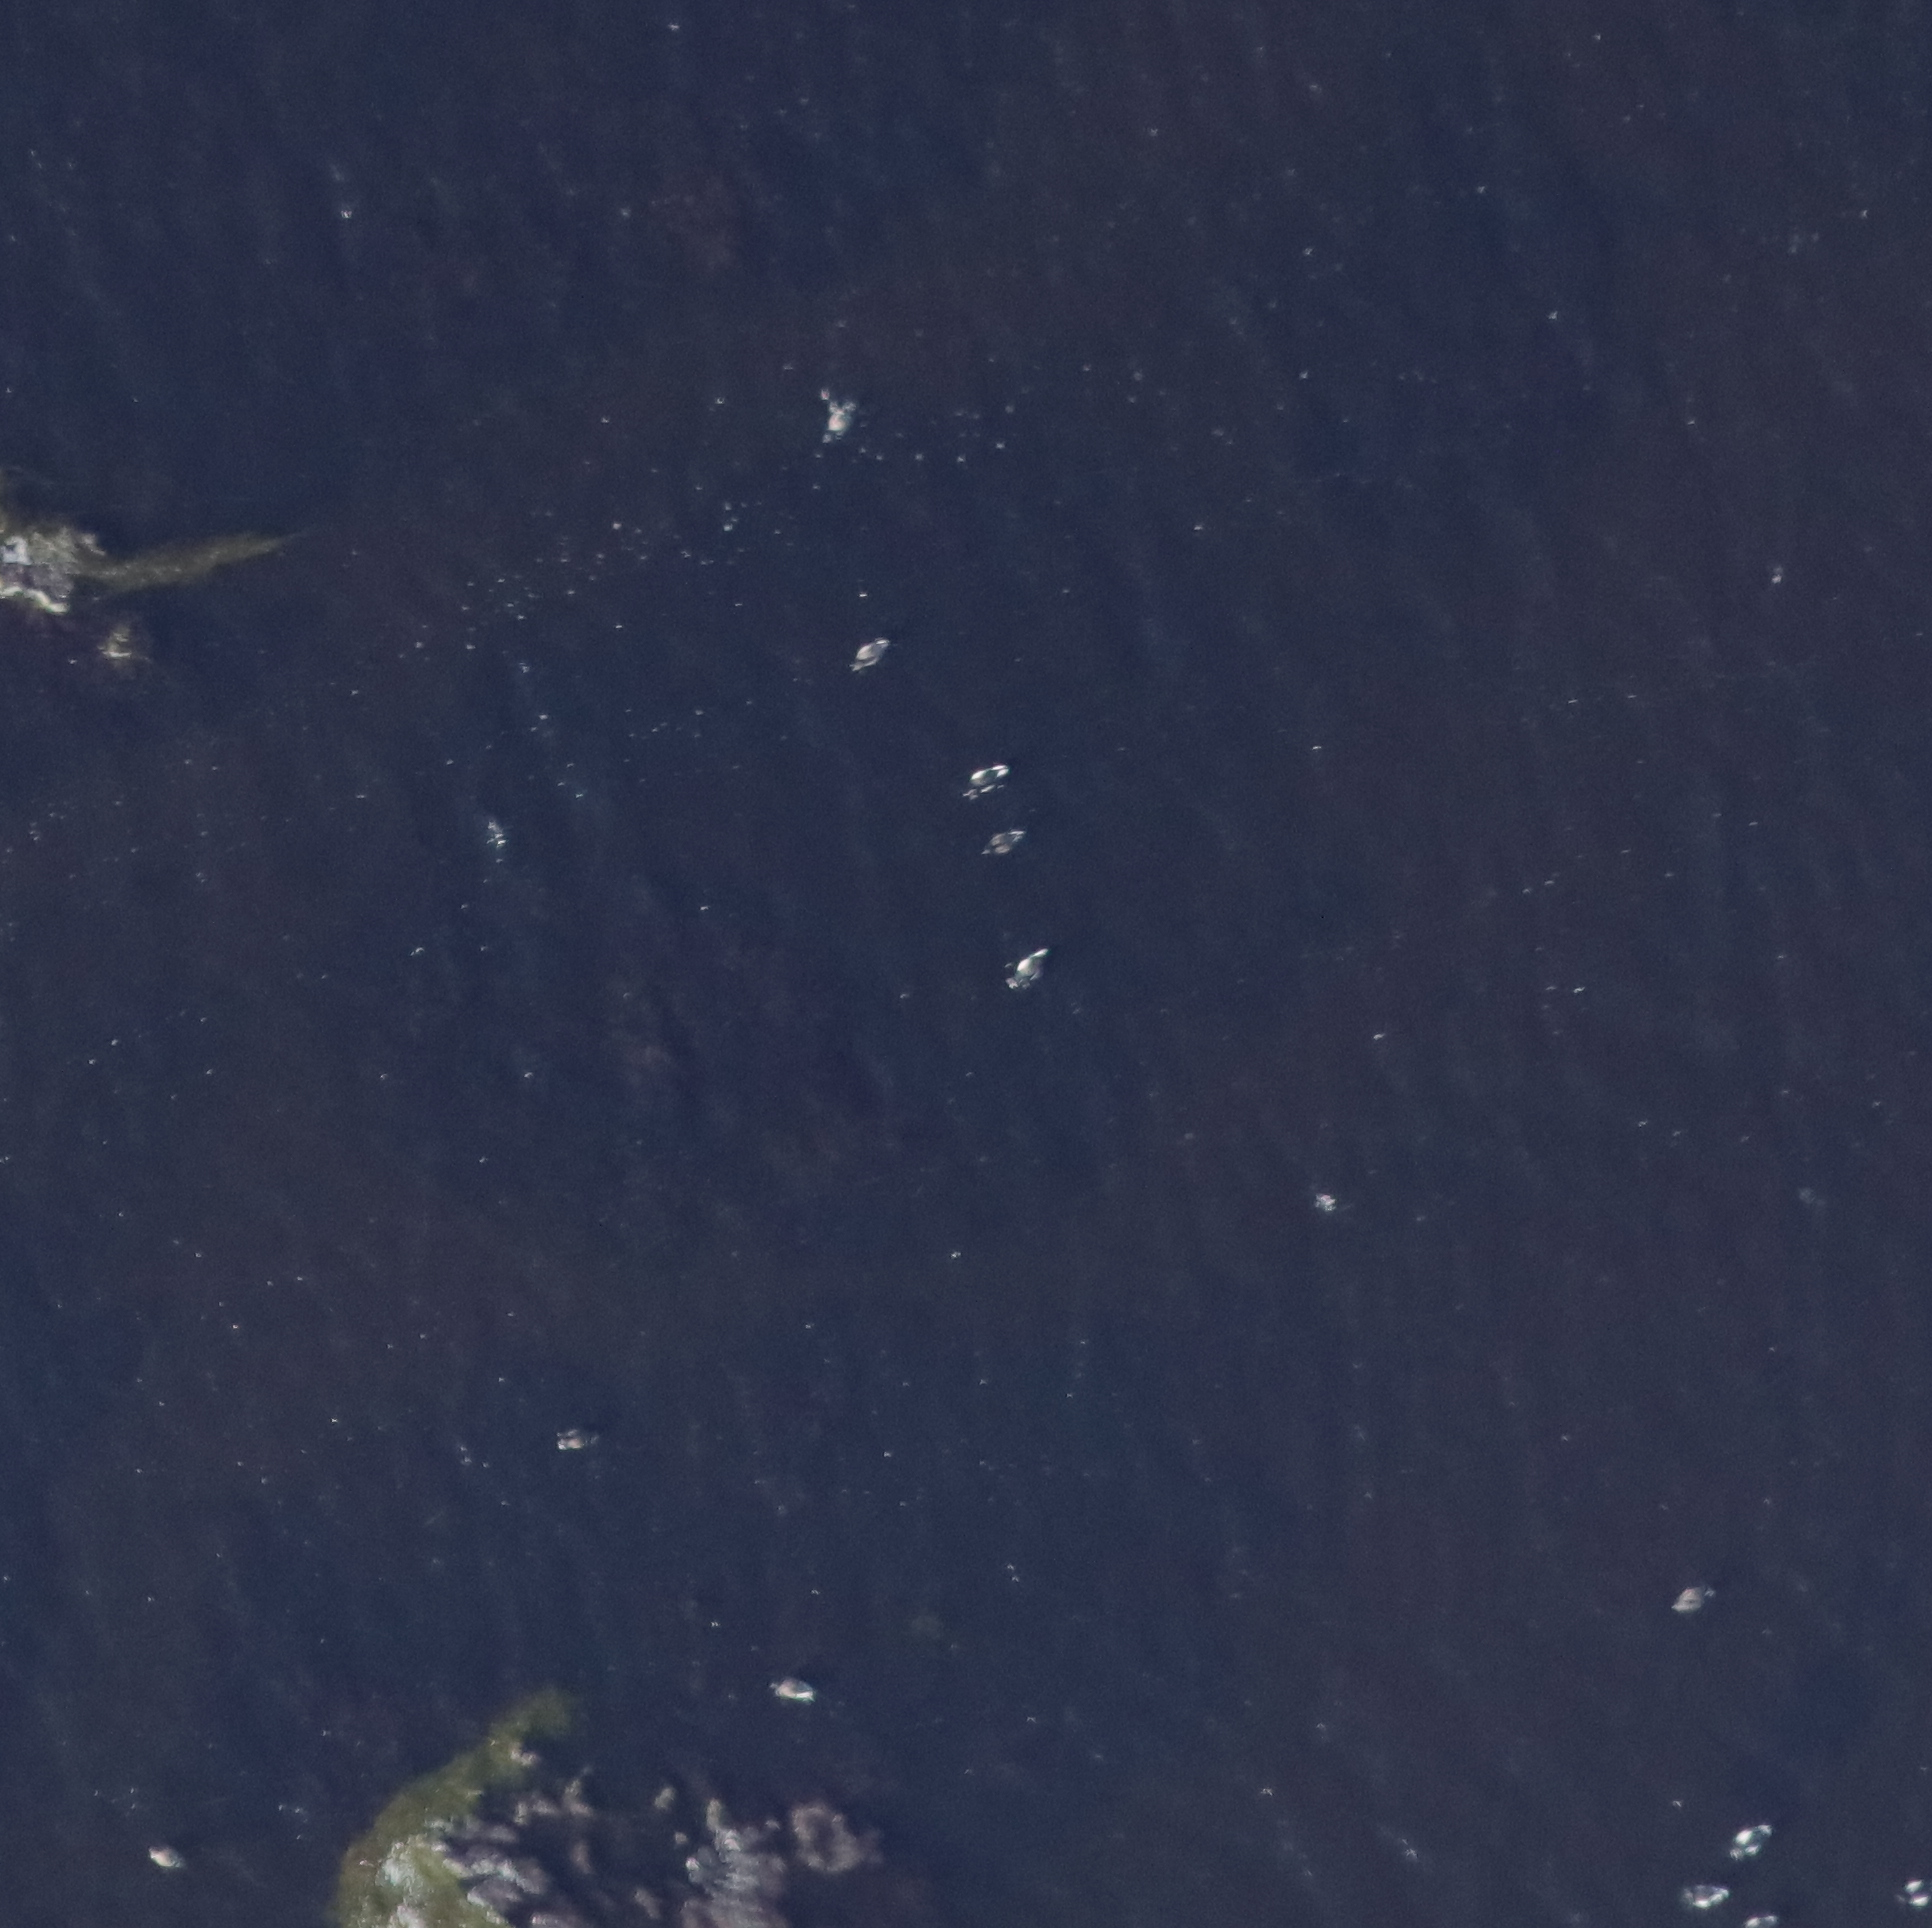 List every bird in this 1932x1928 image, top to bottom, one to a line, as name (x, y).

brant (841, 418)
brant (868, 653)
brant (986, 781)
brant (1000, 844)
brant (1026, 969)
brant (1691, 1600)
brant (792, 1686)
brant (1752, 1839)
brant (165, 1855)
brant (1705, 1890)
brant (1919, 1892)
brant (1760, 1922)